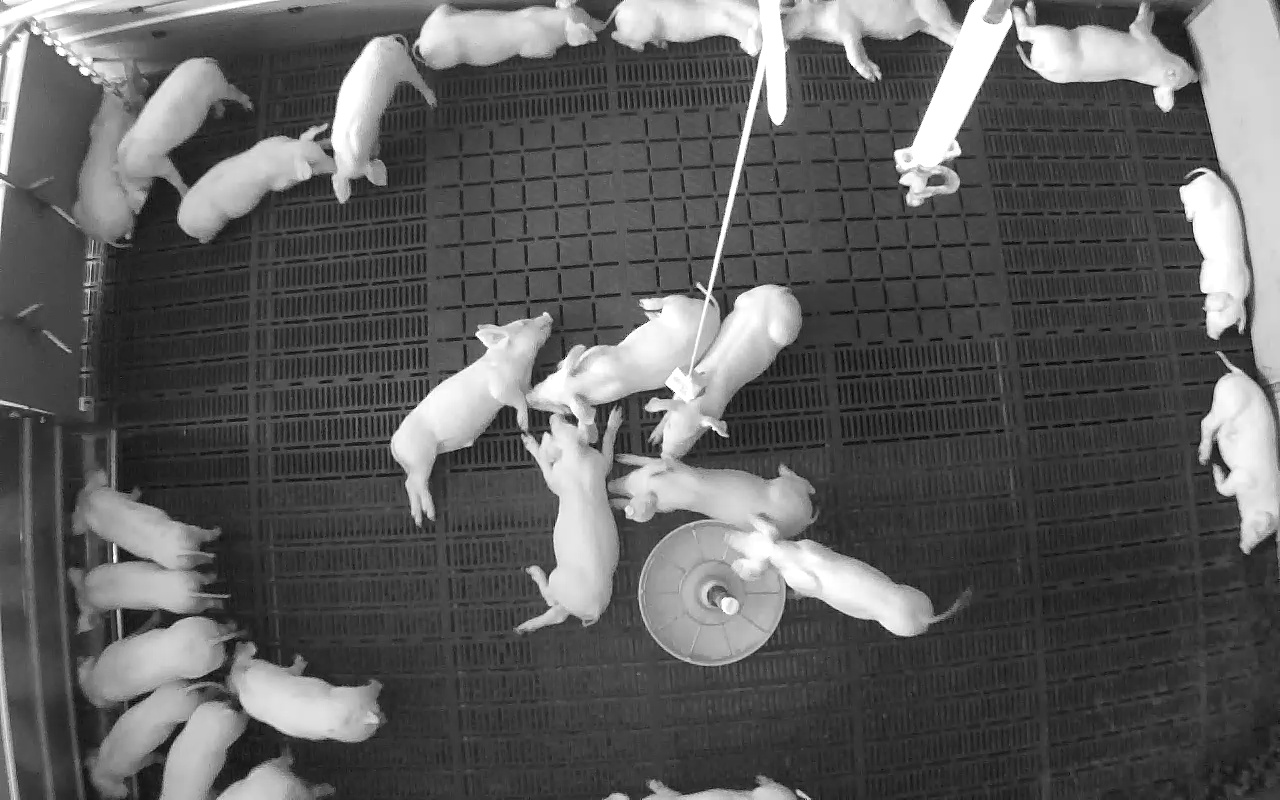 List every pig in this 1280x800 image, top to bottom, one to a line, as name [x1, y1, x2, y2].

pig [608, 0, 793, 58]
pig [782, 1, 962, 85]
pig [1012, 1, 1198, 111]
pig [411, 2, 605, 71]
pig [332, 35, 438, 206]
pig [109, 56, 255, 213]
pig [73, 93, 136, 248]
pig [175, 123, 336, 242]
pig [1177, 169, 1252, 340]
pig [525, 282, 719, 425]
pig [644, 282, 802, 462]
pig [388, 313, 552, 527]
pig [1201, 351, 1279, 556]
pig [516, 406, 622, 635]
pig [607, 452, 819, 538]
pig [70, 467, 222, 569]
pig [725, 511, 961, 635]
pig [67, 561, 225, 635]
pig [76, 611, 249, 706]
pig [222, 640, 386, 741]
pig [85, 677, 230, 795]
pig [158, 699, 252, 799]
pig [217, 745, 336, 799]
pig [604, 773, 808, 799]